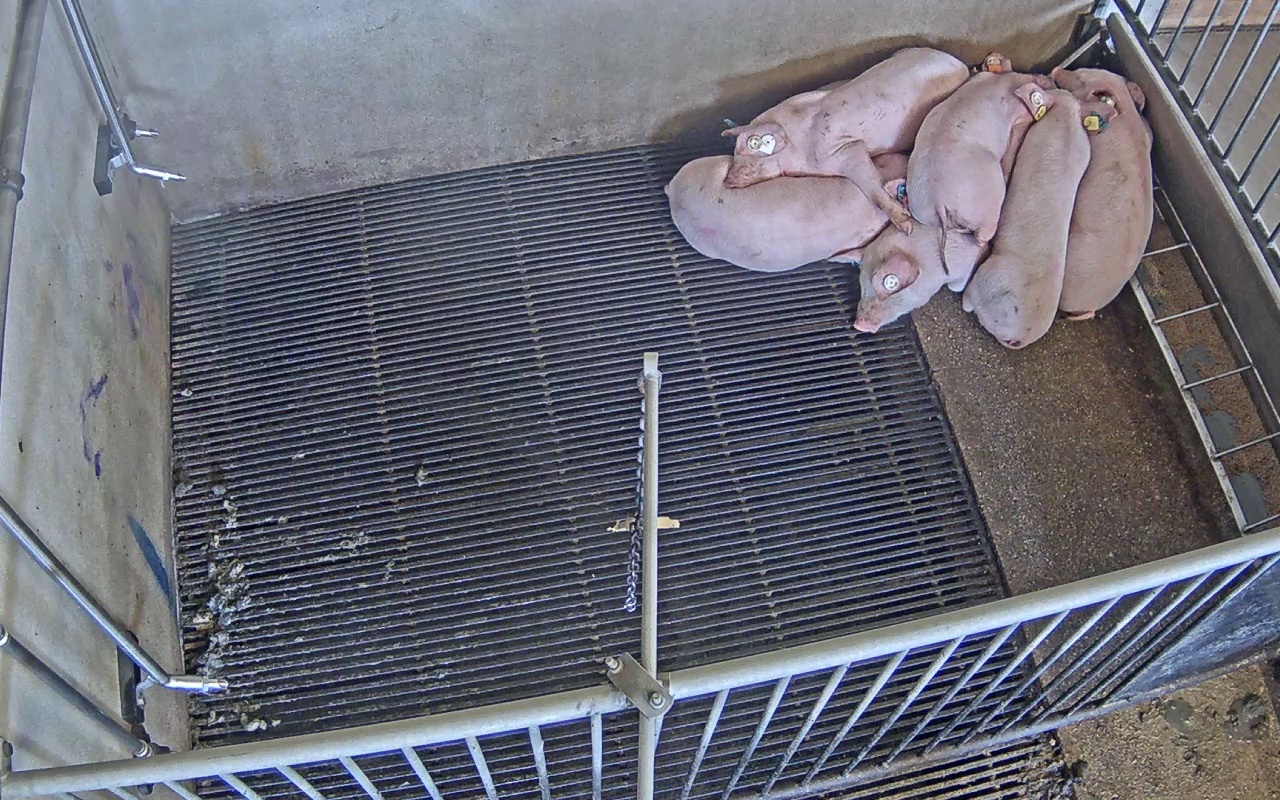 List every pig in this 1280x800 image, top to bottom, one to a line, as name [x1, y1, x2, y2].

pig [719, 46, 973, 234]
pig [904, 52, 1058, 275]
pig [1049, 65, 1154, 321]
pig [961, 83, 1119, 351]
pig [824, 113, 1035, 335]
pig [664, 153, 916, 273]